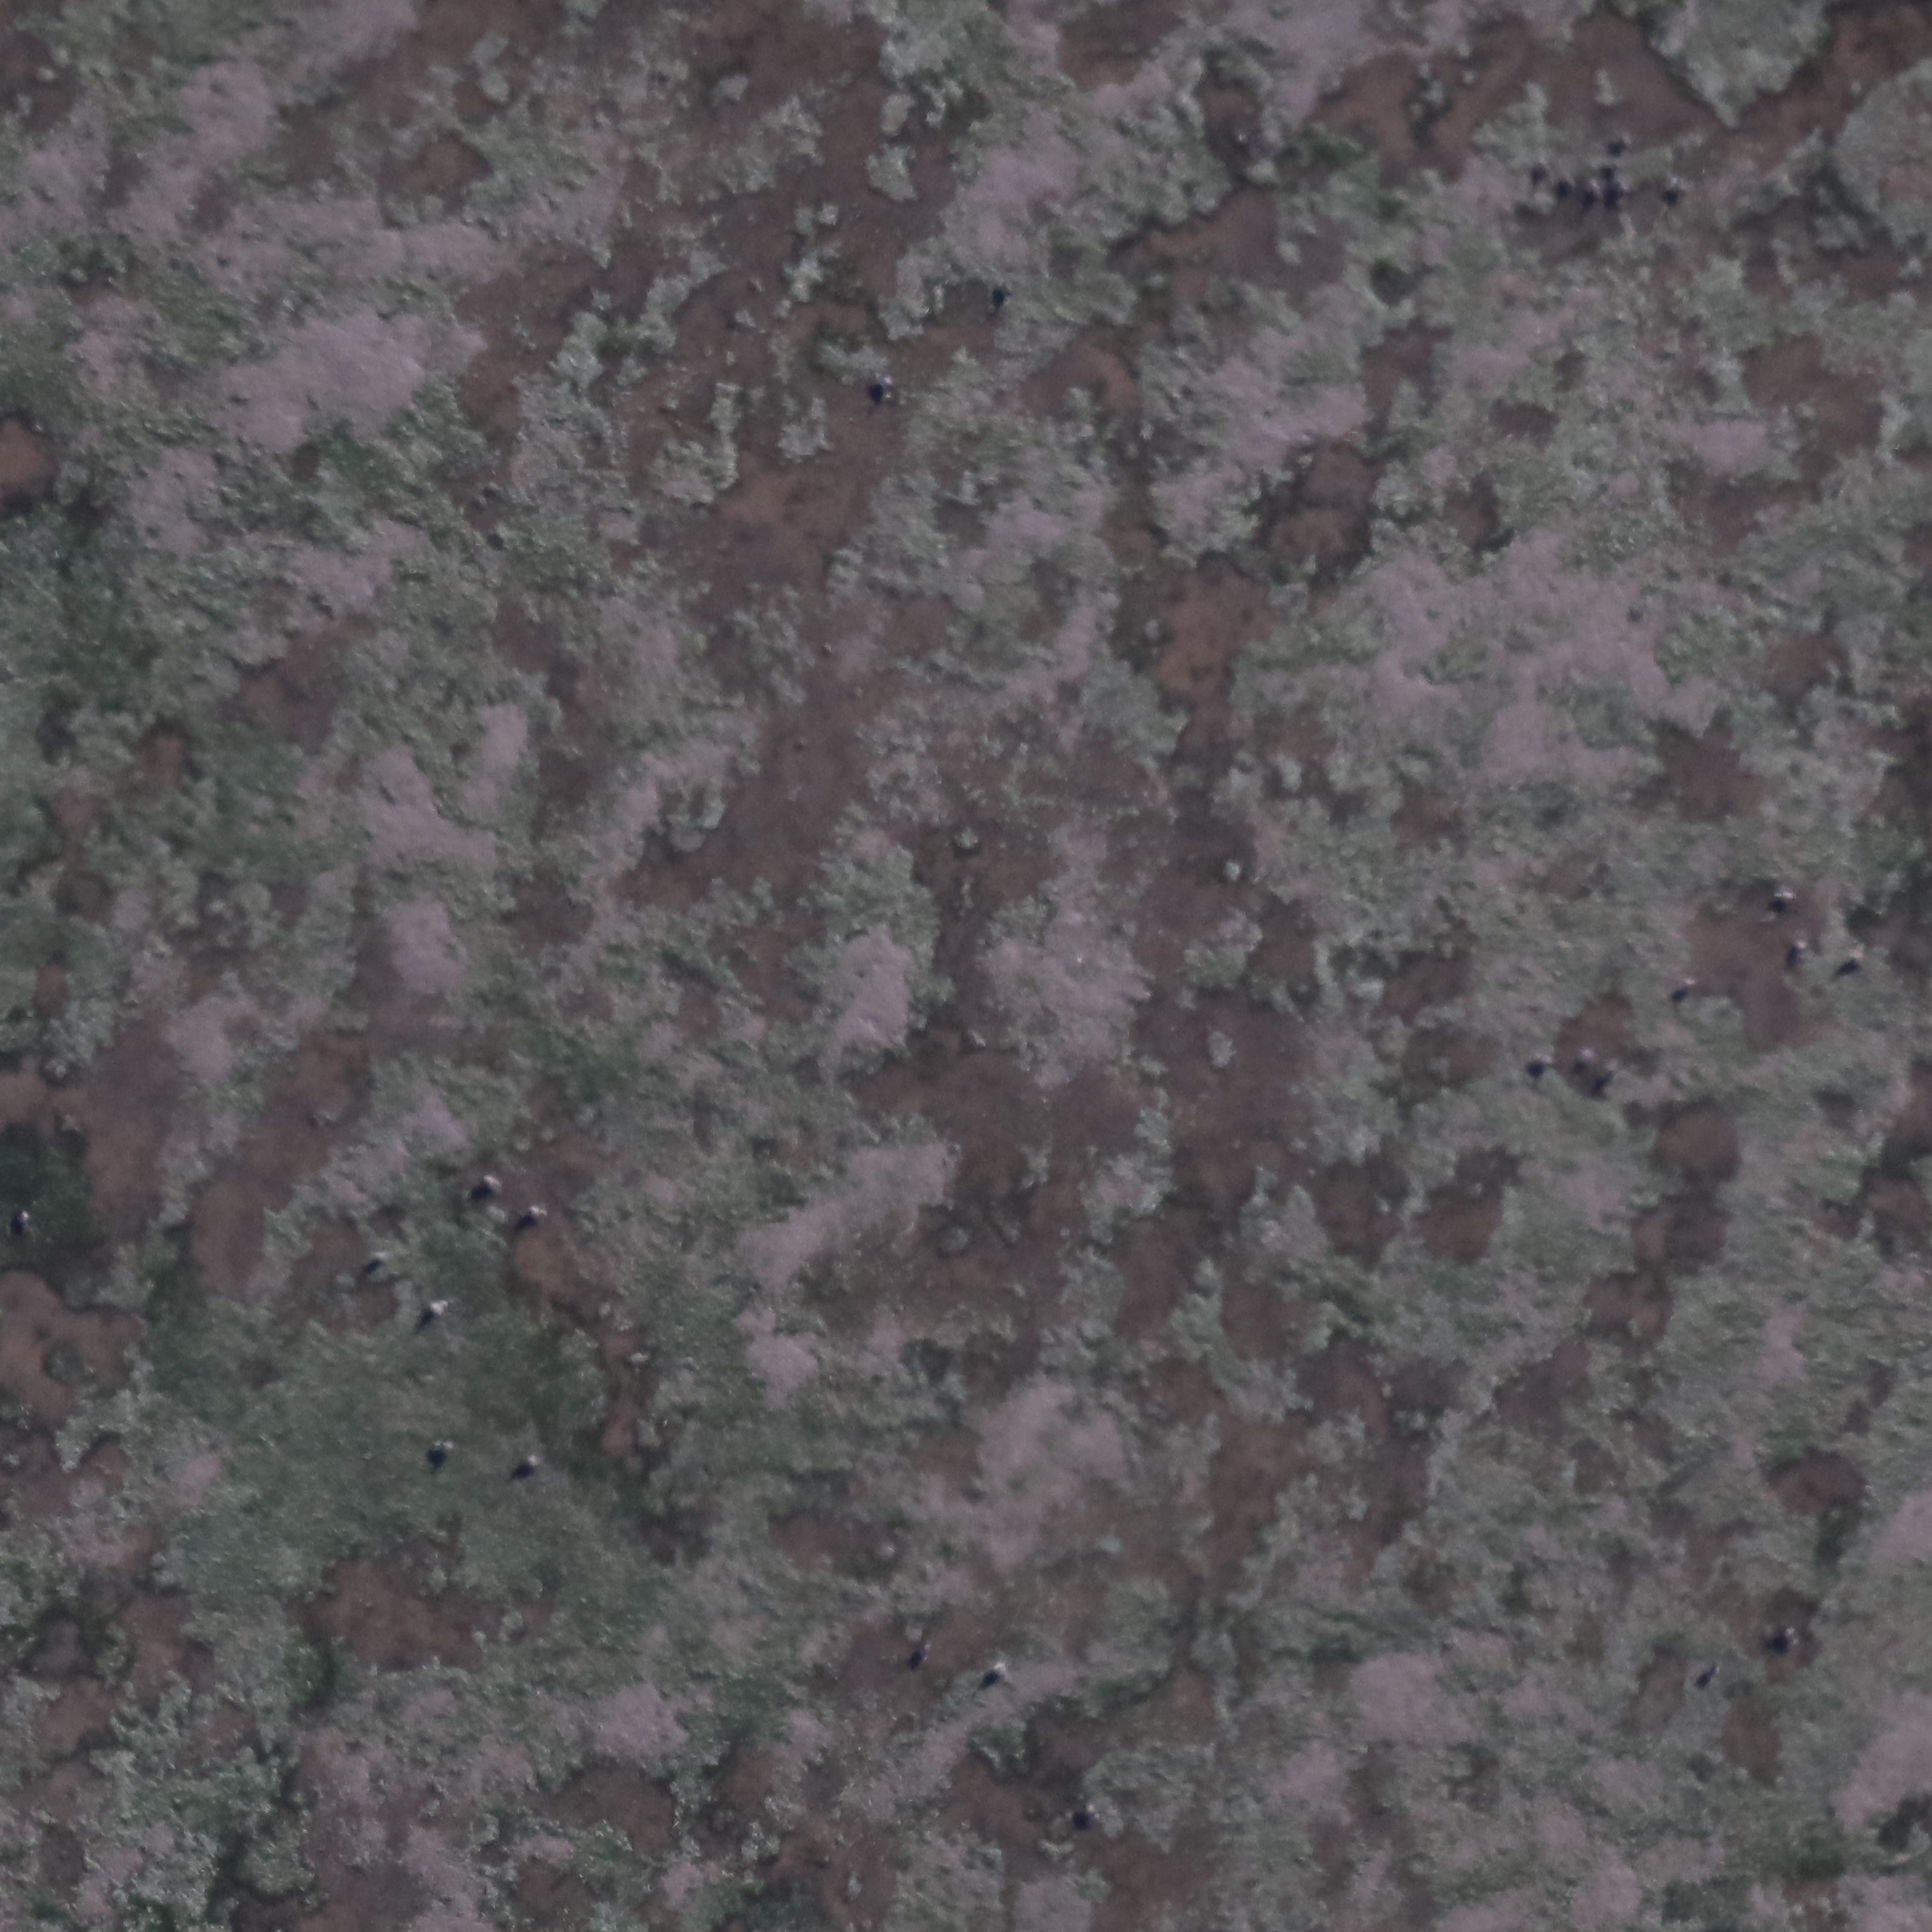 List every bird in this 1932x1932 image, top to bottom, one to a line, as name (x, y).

brant (1625, 141)
brant (1542, 169)
brant (1612, 171)
brant (1567, 184)
brant (1593, 186)
brant (1677, 187)
brant (1620, 191)
brant (1003, 293)
brant (884, 384)
Canada goose (1783, 895)
Canada goose (1800, 944)
Canada goose (1855, 954)
Canada goose (1685, 982)
Canada goose (1582, 1057)
Canada goose (1548, 1060)
Canada goose (1609, 1069)
Canada goose (491, 1183)
Canada goose (536, 1212)
Canada goose (25, 1215)
Canada goose (382, 1257)
Canada goose (438, 1308)
Canada goose (445, 1448)
Canada goose (529, 1459)
Canada goose (1793, 1640)
Canada goose (922, 1654)
Canada goose (999, 1667)
Canada goose (1714, 1671)
Canada goose (1091, 1809)